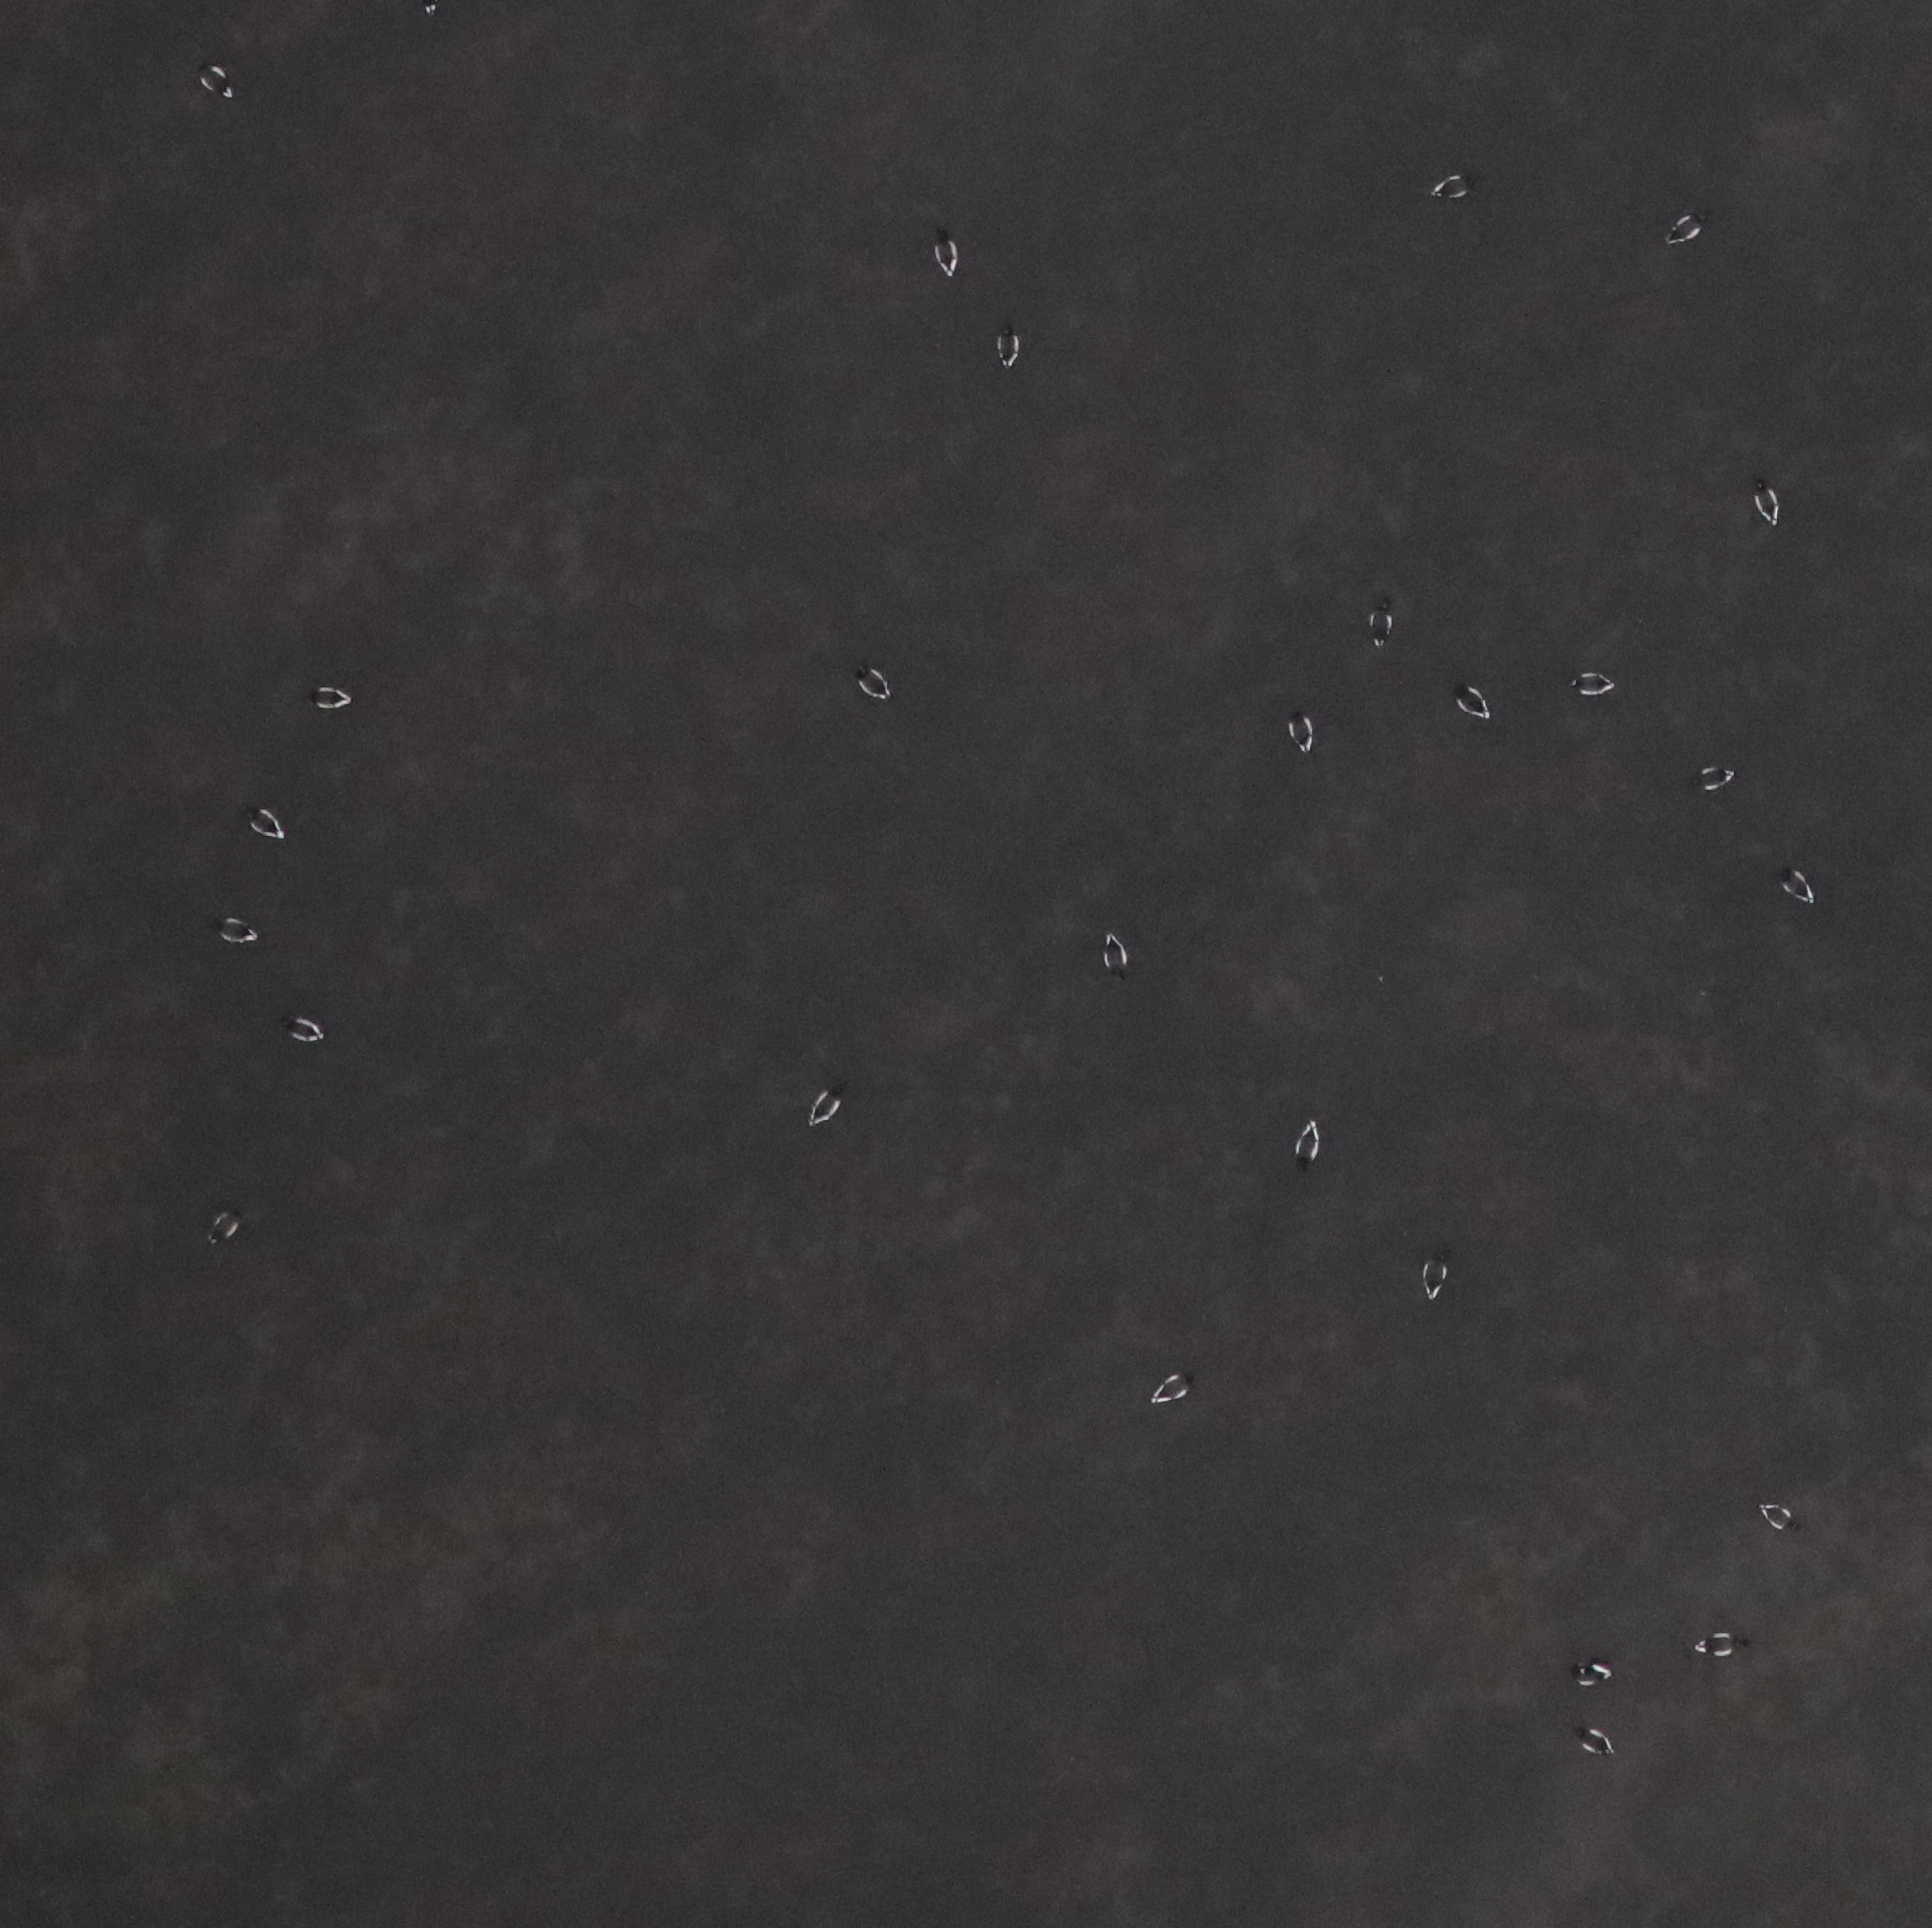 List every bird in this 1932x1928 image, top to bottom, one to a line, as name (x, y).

brant (216, 81)
brant (1454, 188)
brant (1686, 231)
brant (947, 253)
brant (1009, 347)
brant (1766, 503)
brant (1383, 624)
brant (873, 685)
brant (1592, 685)
brant (329, 698)
brant (1472, 702)
brant (1301, 732)
brant (1714, 778)
brant (265, 823)
brant (1796, 886)
brant (236, 930)
brant (1115, 956)
brant (303, 1031)
brant (825, 1107)
brant (1308, 1146)
brant (225, 1226)
brant (1435, 1275)
brant (1172, 1388)
brant (1779, 1516)
brant (1721, 1645)
brant (1592, 1672)
brant (1593, 1741)